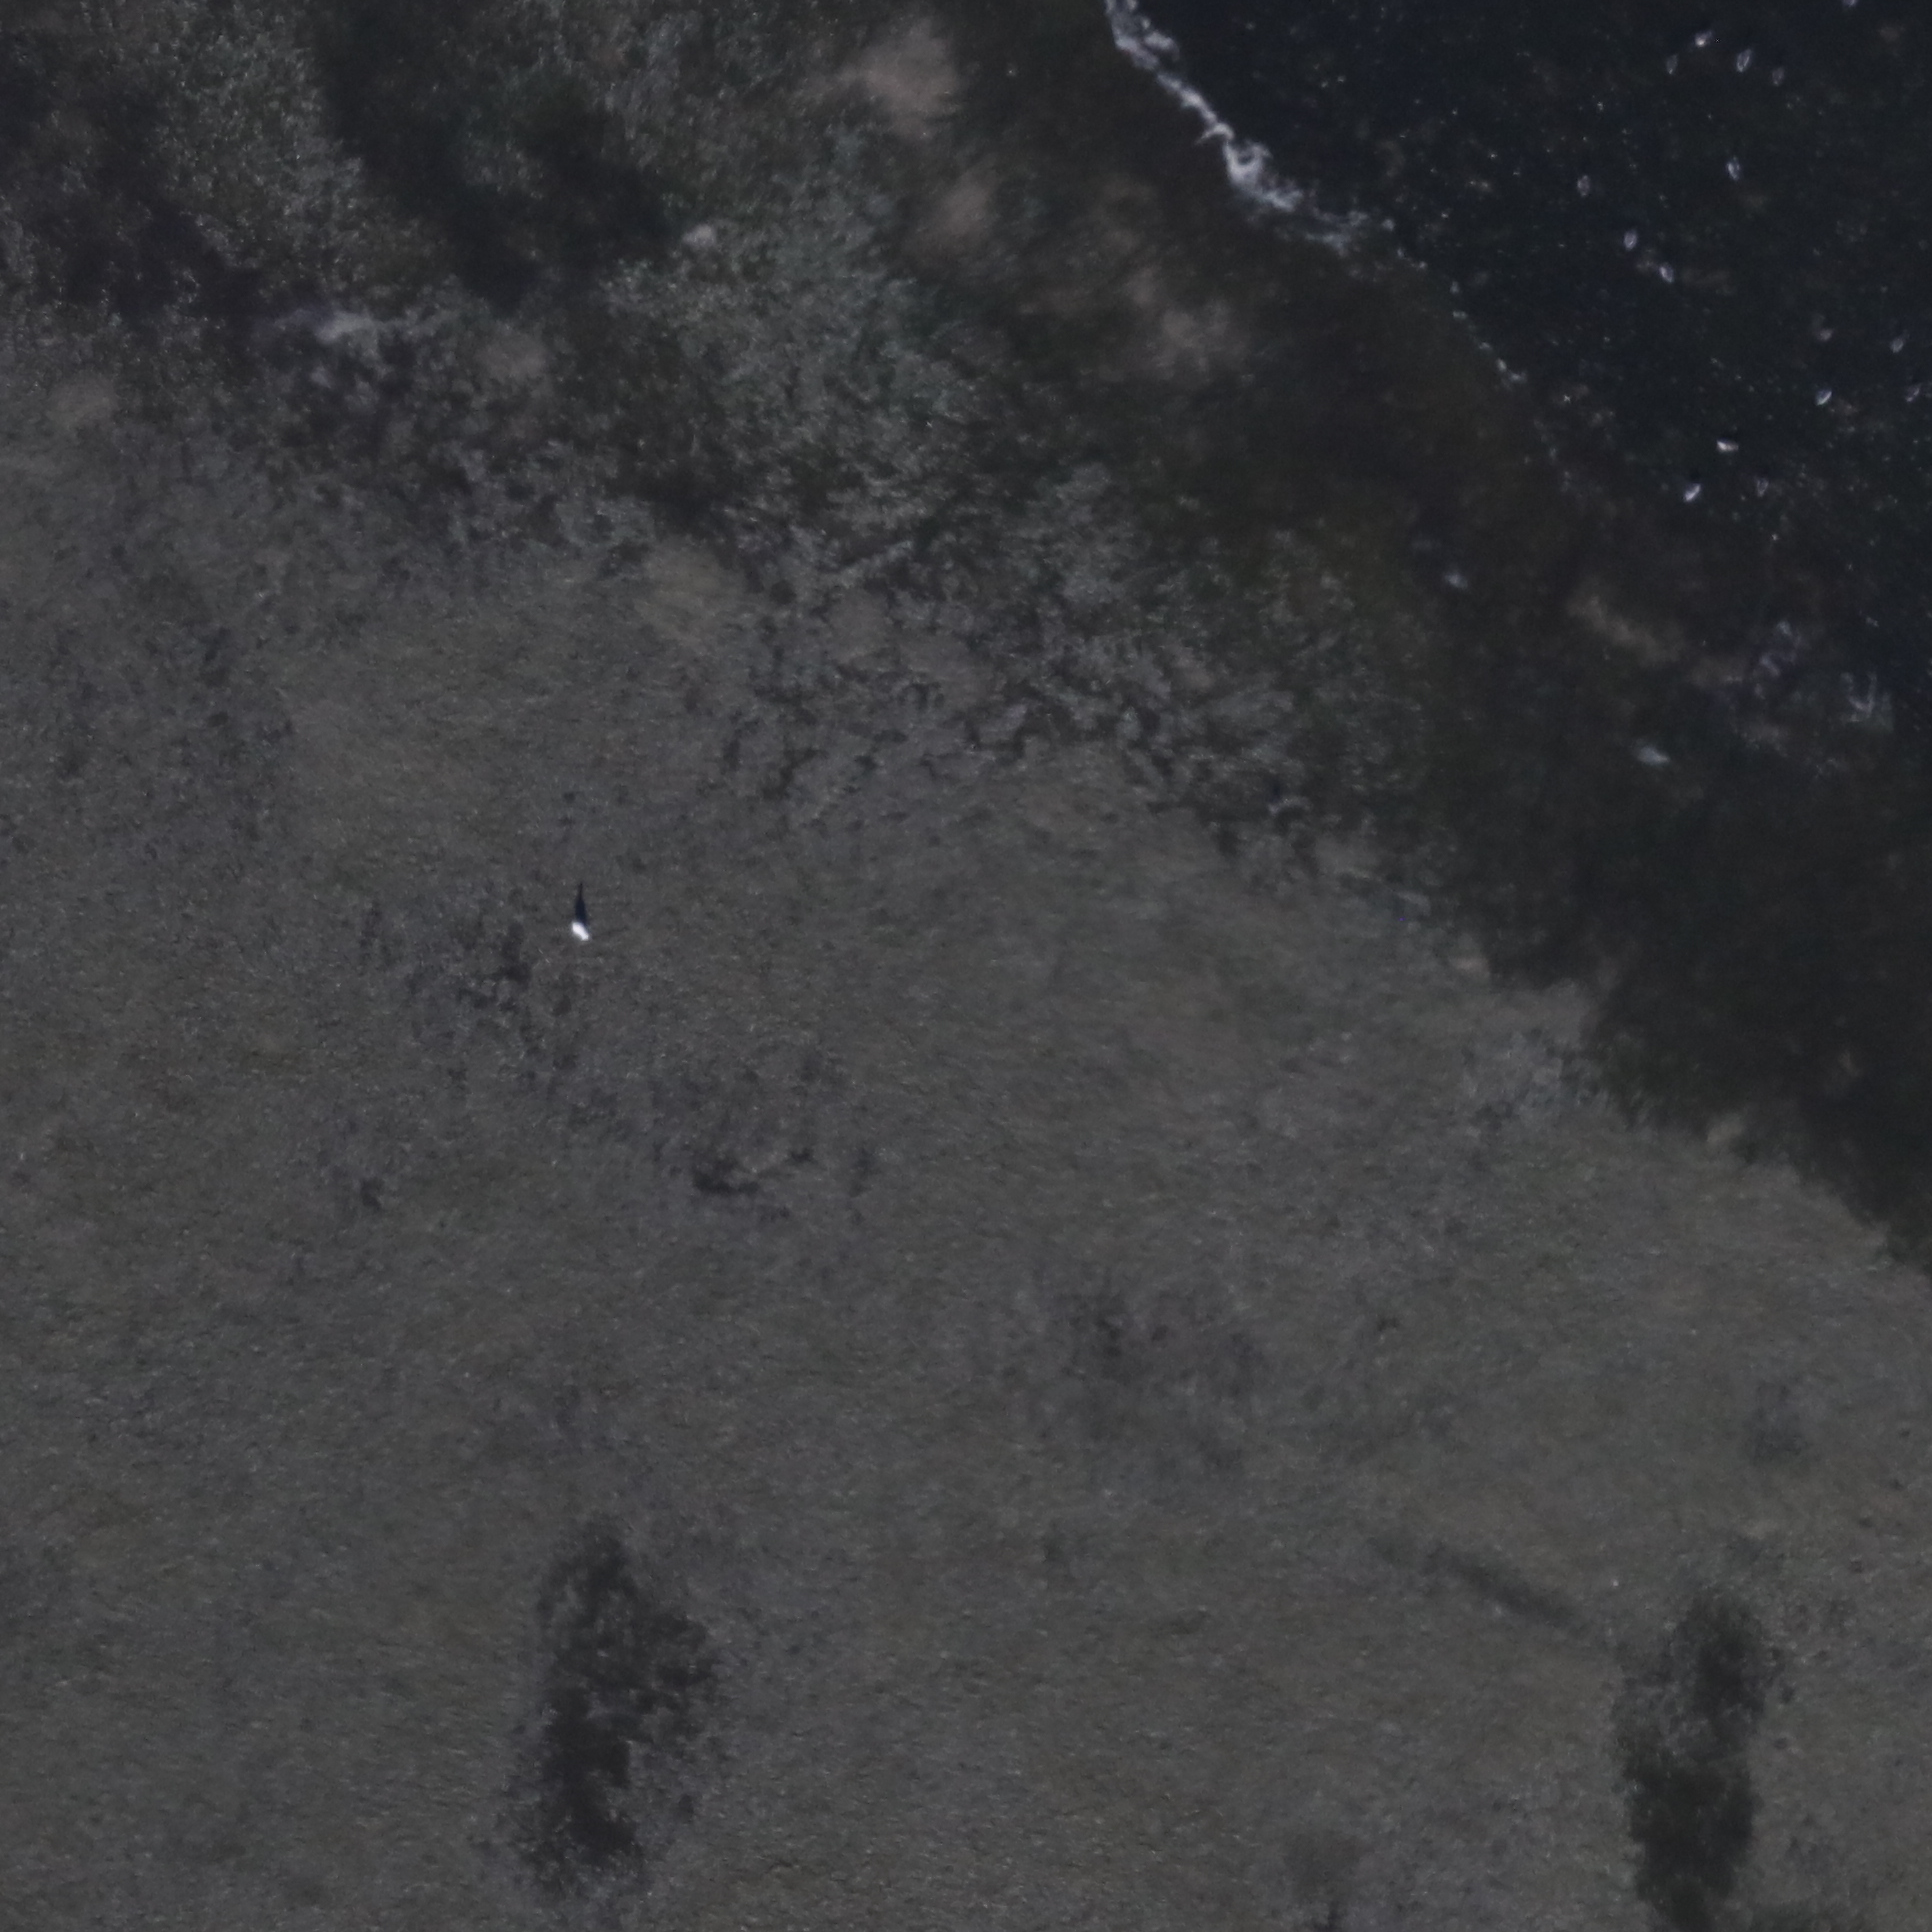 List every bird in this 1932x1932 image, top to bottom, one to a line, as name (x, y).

brant (1853, 13)
brant (1703, 34)
brant (1748, 56)
brant (1679, 64)
brant (1779, 77)
brant (1736, 169)
brant (1597, 185)
brant (1638, 232)
brant (1678, 266)
brant (1898, 345)
brant (1916, 386)
brant (1828, 391)
brant (1728, 445)
brant (1760, 474)
brant (1697, 494)
gull (578, 923)